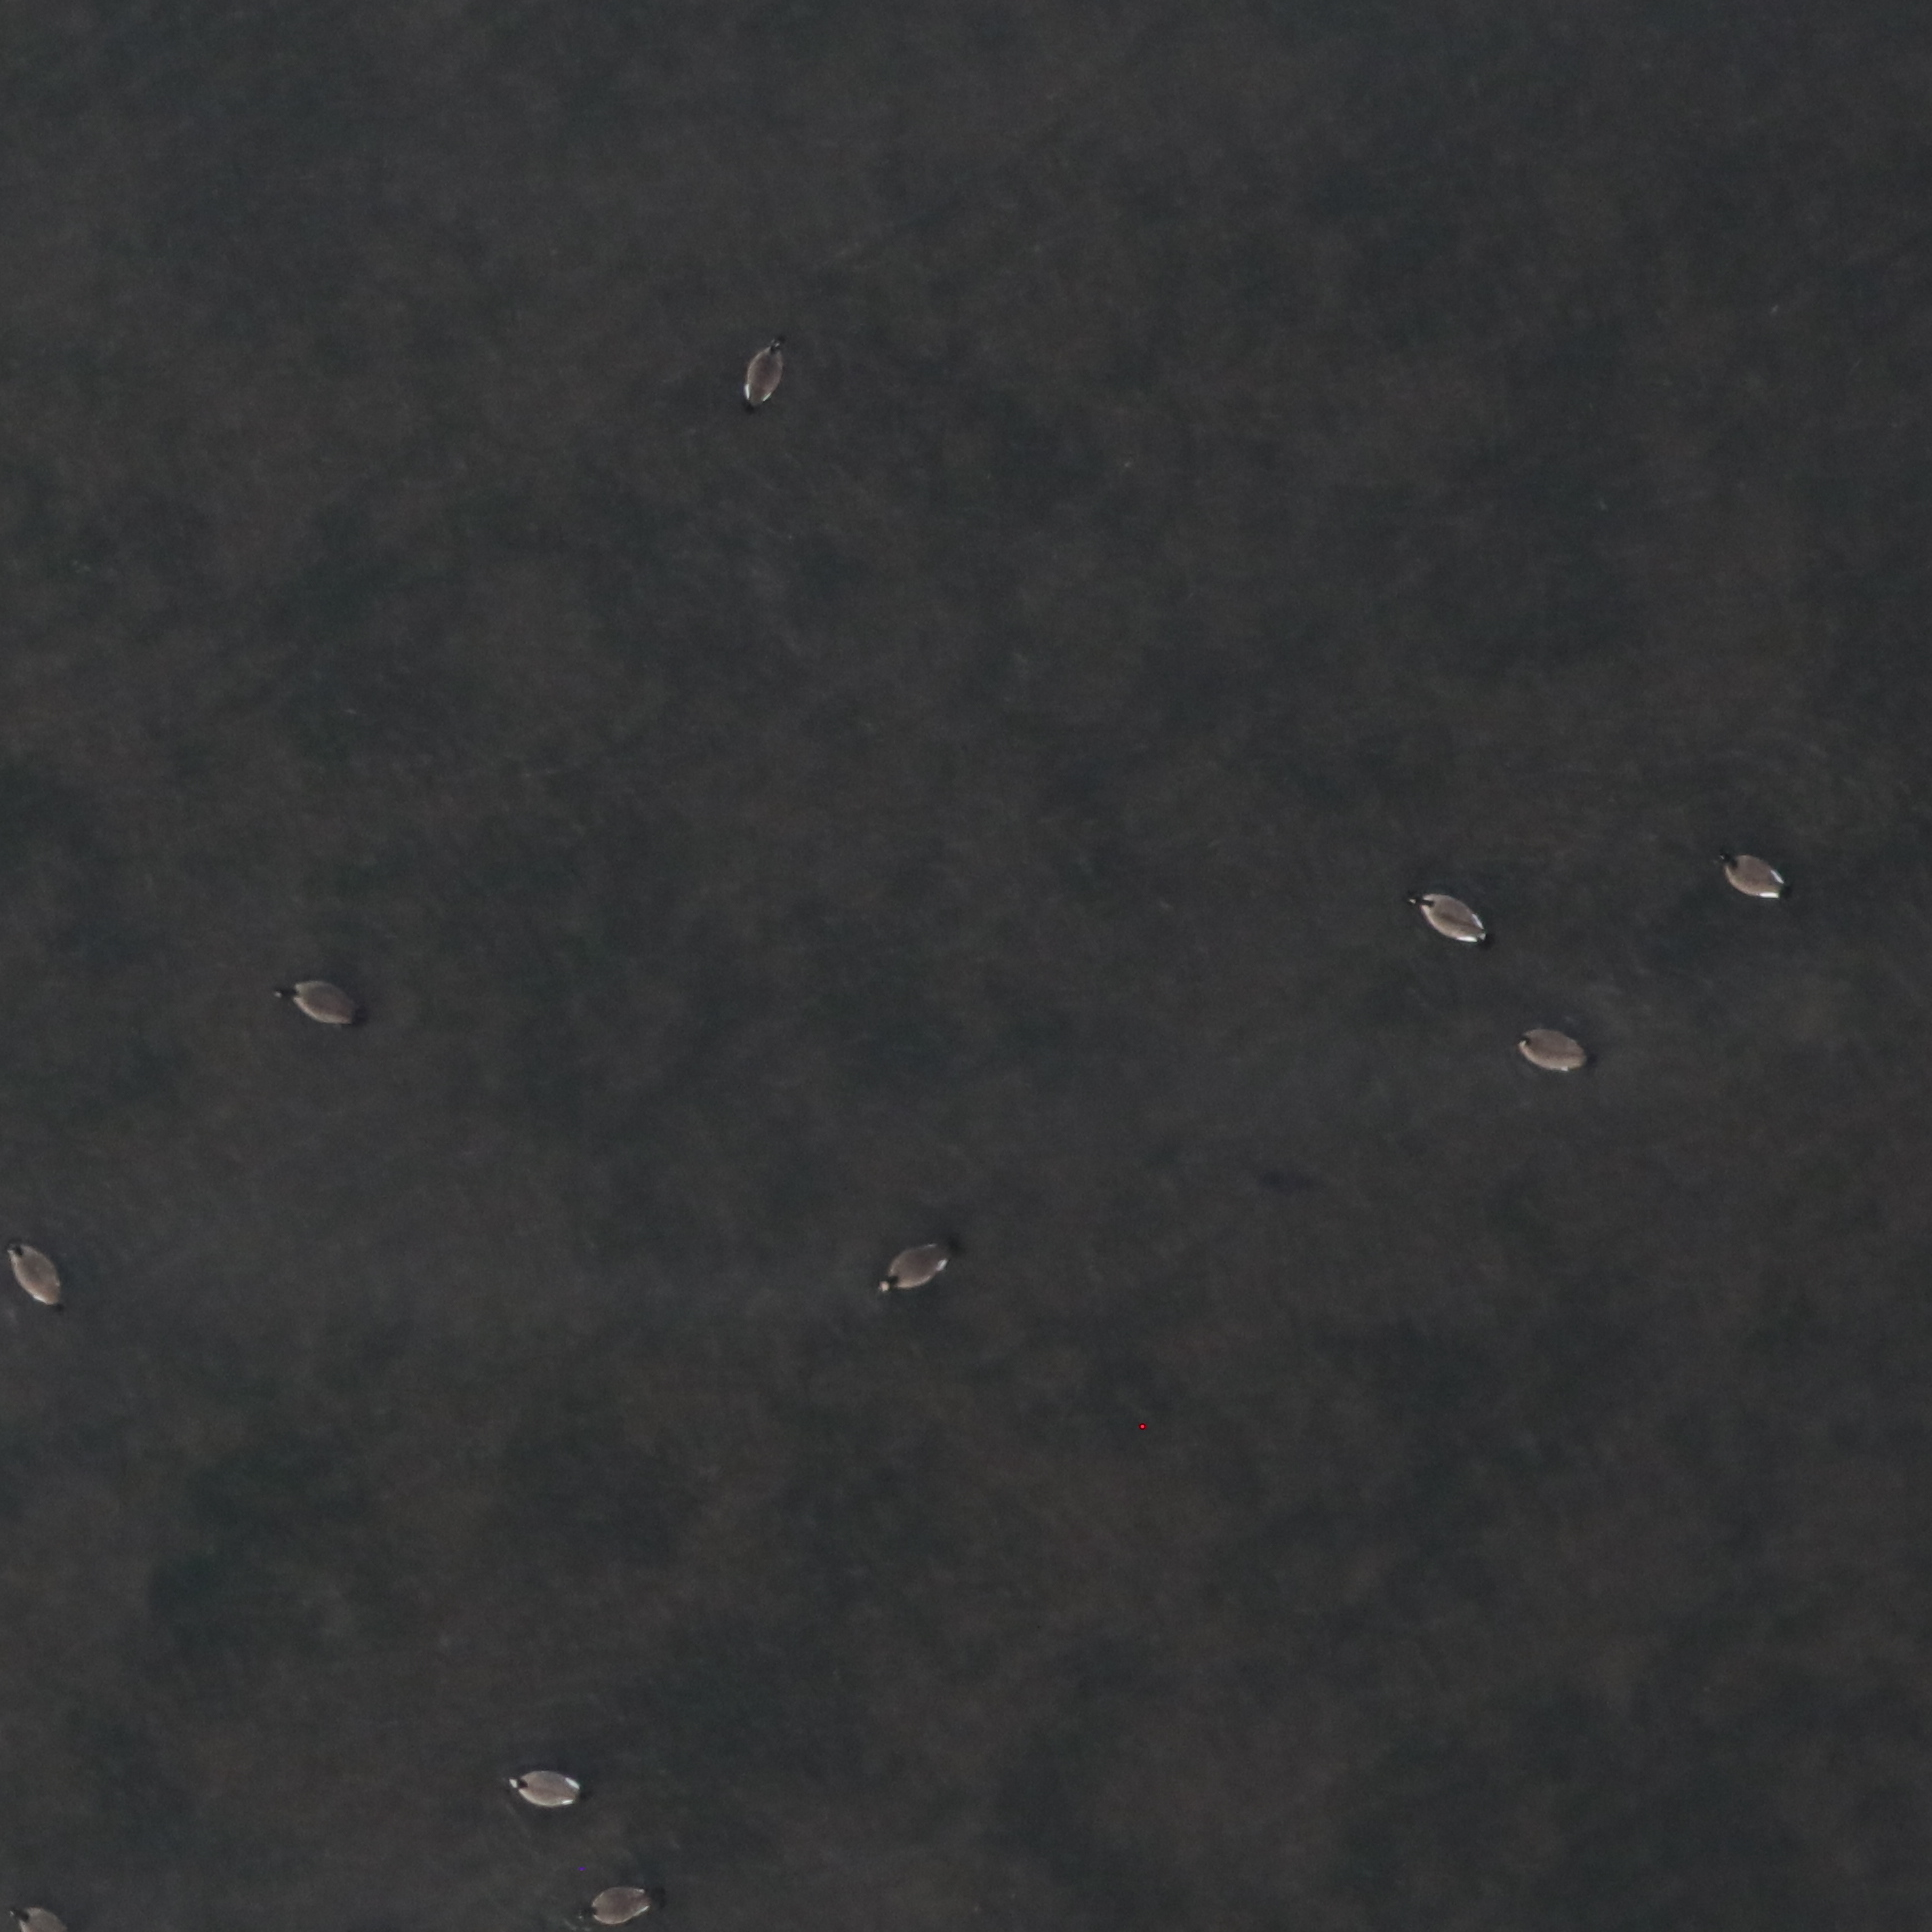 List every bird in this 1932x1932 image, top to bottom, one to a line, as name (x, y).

Canada goose (765, 375)
Canada goose (1752, 876)
Canada goose (1452, 918)
Canada goose (324, 1003)
Canada goose (1551, 1049)
Canada goose (919, 1266)
Canada goose (36, 1277)
Canada goose (551, 1790)
Canada goose (619, 1905)
Canada goose (46, 1931)